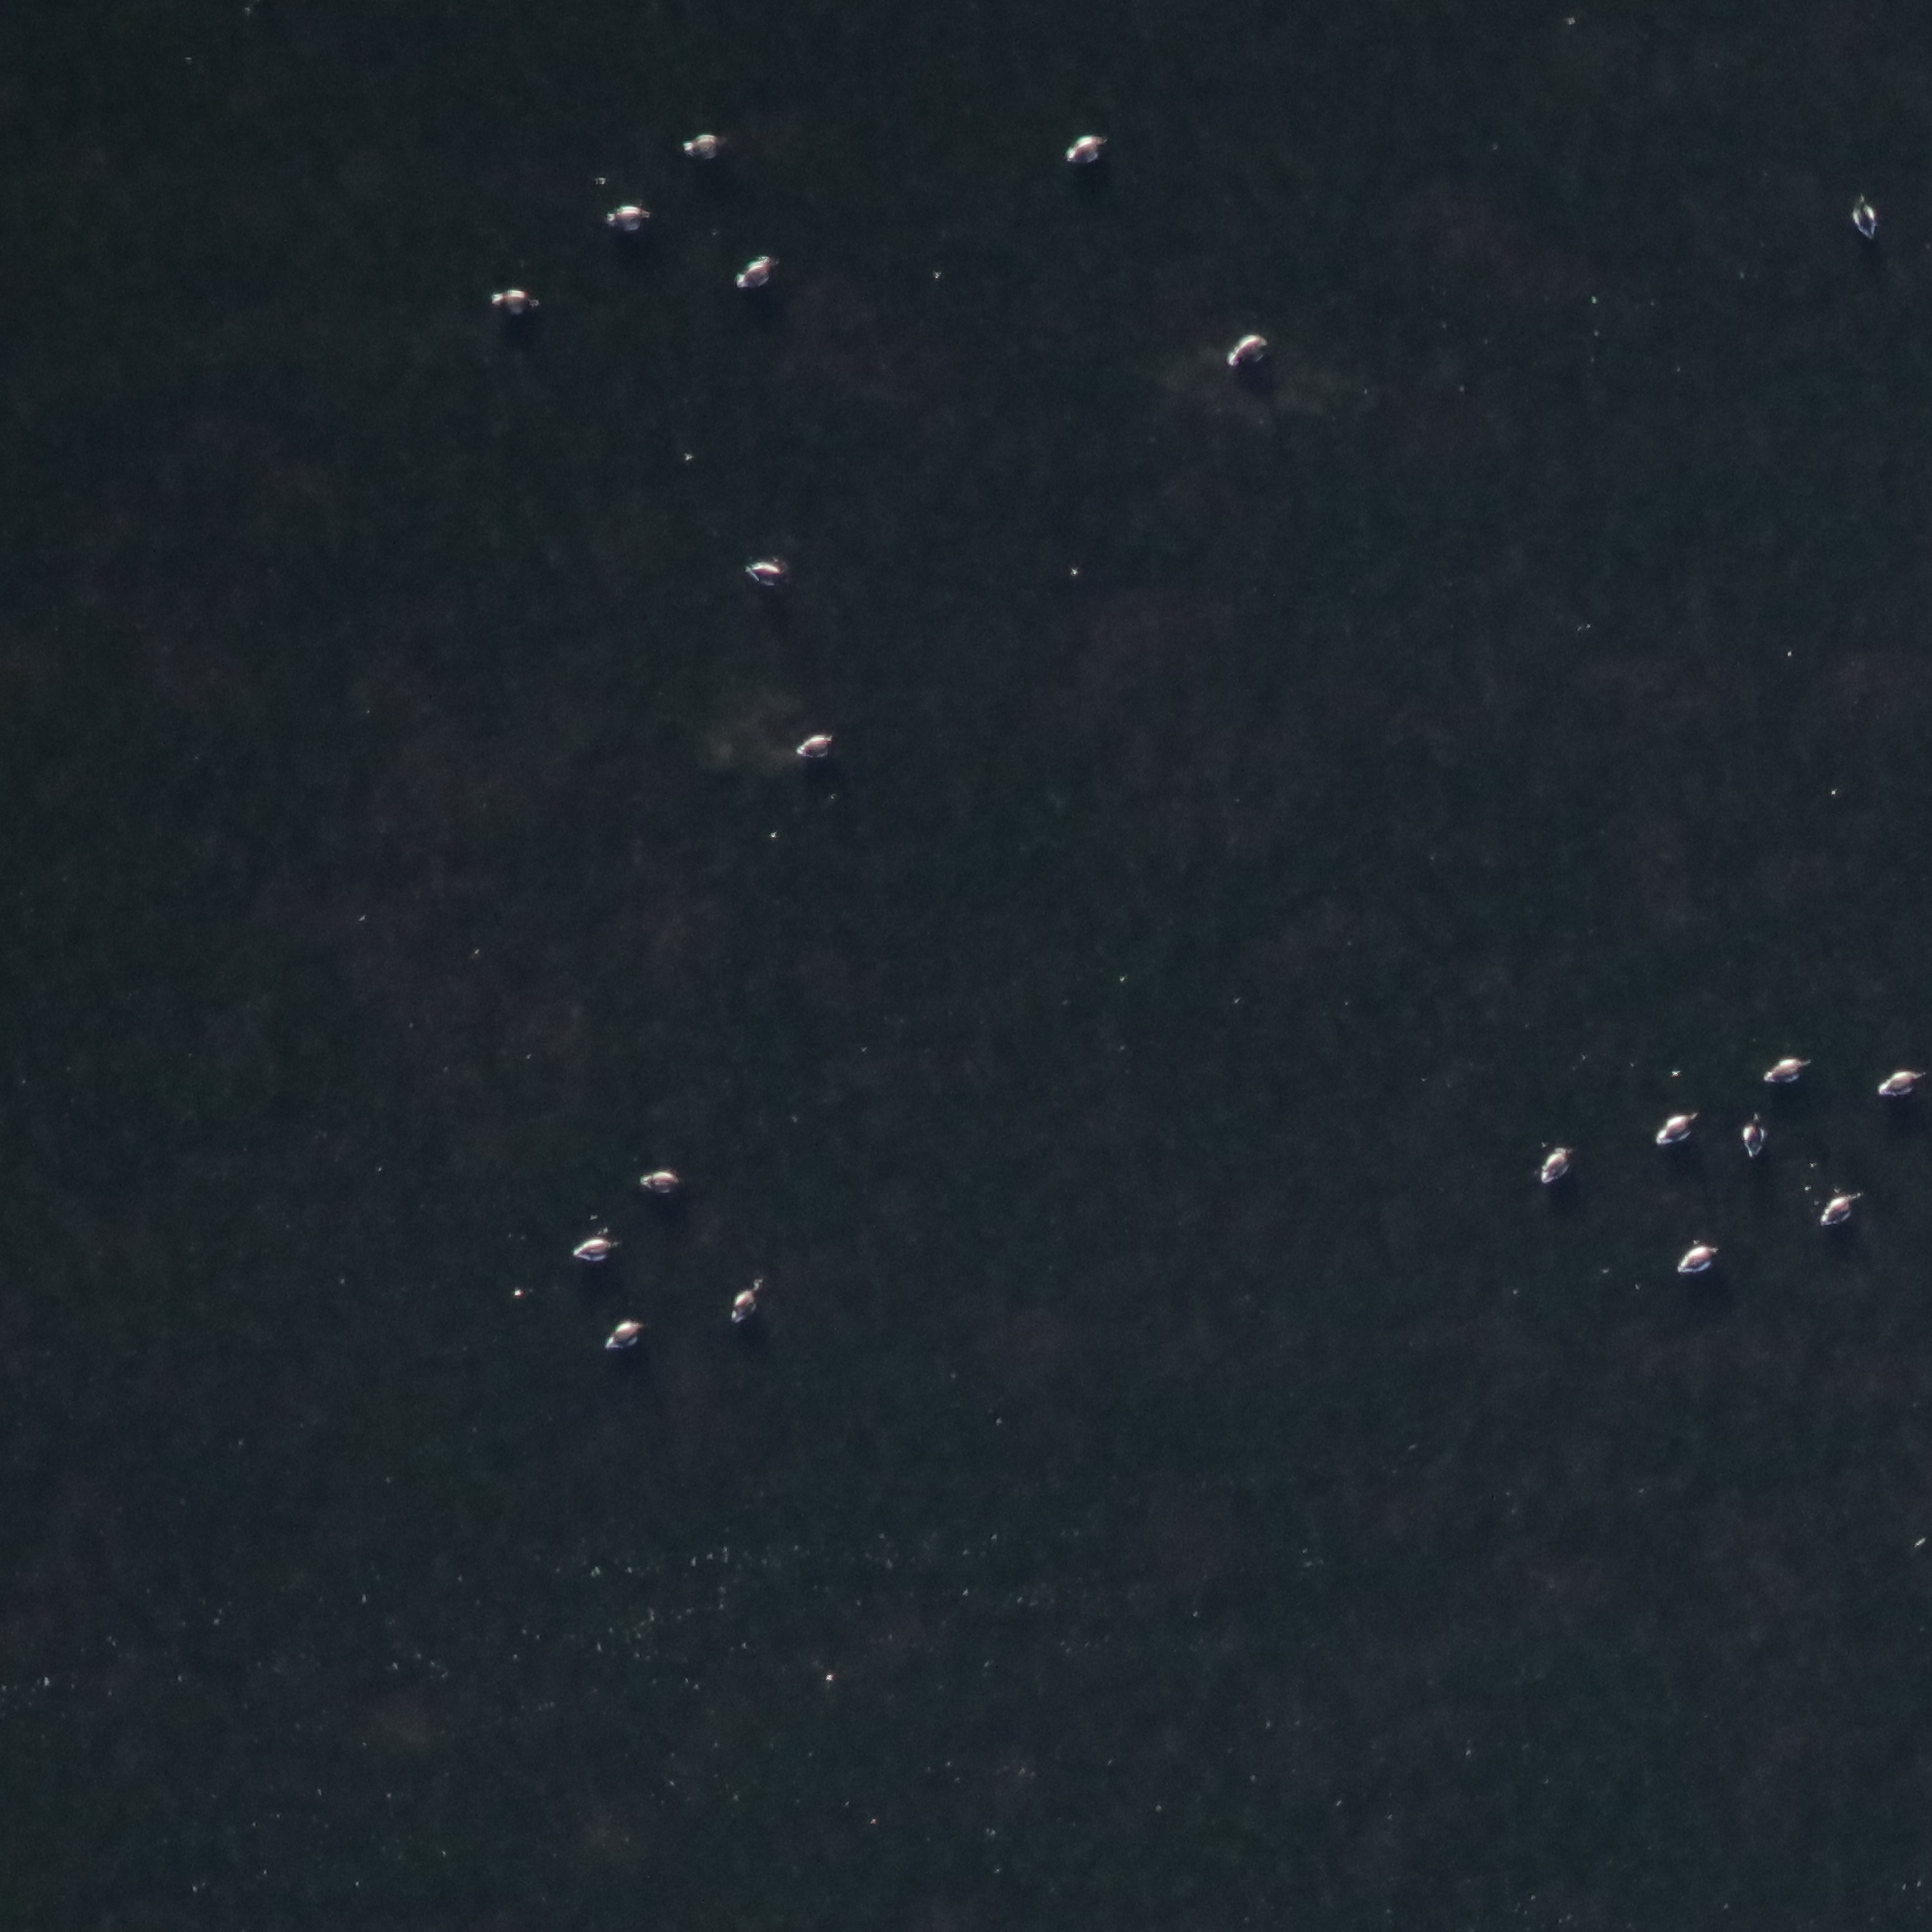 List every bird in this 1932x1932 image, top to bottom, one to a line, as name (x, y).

brant (707, 149)
brant (1085, 152)
brant (1864, 217)
brant (627, 219)
brant (755, 274)
brant (515, 303)
brant (1249, 349)
brant (769, 573)
brant (815, 747)
brant (1787, 1070)
brant (1901, 1085)
brant (1677, 1129)
brant (1754, 1138)
brant (1558, 1166)
brant (663, 1183)
brant (1840, 1210)
brant (597, 1247)
brant (1698, 1260)
brant (746, 1302)
brant (626, 1335)